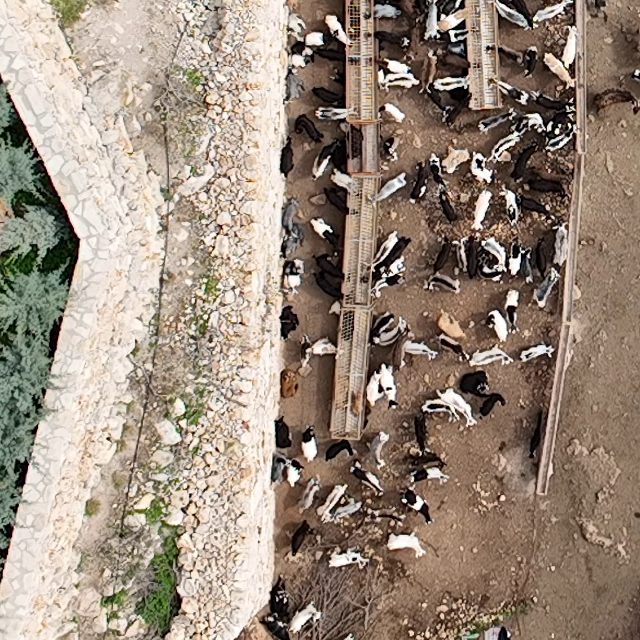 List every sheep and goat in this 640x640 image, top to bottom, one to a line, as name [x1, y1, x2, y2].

goat [286, 0, 306, 11]
goat [347, 0, 360, 38]
goat [365, 0, 401, 4]
goat [401, 0, 424, 24]
goat [414, 0, 429, 13]
goat [424, 0, 440, 40]
goat [439, 0, 476, 20]
goat [488, 0, 527, 27]
goat [508, 0, 539, 31]
goat [532, 0, 574, 21]
goat [588, 0, 611, 17]
goat [363, 5, 402, 20]
goat [438, 7, 479, 33]
goat [287, 13, 305, 33]
goat [324, 14, 353, 45]
goat [438, 26, 479, 42]
goat [561, 26, 579, 68]
goat [404, 28, 419, 63]
goat [305, 30, 338, 46]
goat [368, 31, 409, 47]
goat [290, 41, 313, 67]
goat [447, 43, 466, 54]
goat [485, 44, 523, 66]
goat [524, 46, 537, 79]
goat [314, 47, 354, 64]
goat [418, 48, 437, 94]
goat [436, 48, 482, 69]
goat [544, 53, 577, 89]
goat [369, 57, 410, 74]
goat [331, 69, 346, 84]
goat [632, 70, 639, 101]
goat [282, 73, 304, 105]
goat [379, 74, 420, 91]
goat [433, 74, 471, 90]
goat [488, 76, 529, 105]
goat [311, 86, 341, 103]
goat [427, 86, 450, 114]
goat [594, 88, 639, 115]
goat [530, 90, 577, 111]
goat [442, 92, 473, 131]
goat [377, 103, 406, 124]
goat [317, 104, 359, 120]
goat [547, 106, 574, 137]
goat [478, 108, 515, 134]
goat [295, 113, 324, 144]
goat [511, 113, 546, 136]
goat [545, 123, 578, 151]
goat [345, 124, 362, 159]
goat [489, 132, 522, 162]
goat [280, 136, 293, 178]
goat [385, 136, 398, 162]
goat [311, 138, 340, 179]
goat [332, 139, 349, 175]
goat [510, 143, 539, 181]
goat [442, 147, 469, 173]
goat [471, 151, 492, 183]
goat [429, 153, 446, 187]
goat [409, 160, 426, 205]
goat [331, 168, 358, 195]
goat [368, 170, 407, 204]
goat [529, 177, 565, 197]
goat [500, 185, 518, 226]
goat [323, 187, 359, 215]
goat [439, 188, 457, 222]
goat [469, 190, 492, 230]
goat [517, 192, 551, 218]
goat [283, 199, 299, 237]
goat [309, 218, 339, 247]
goat [552, 221, 568, 265]
goat [280, 231, 303, 259]
goat [362, 231, 397, 271]
goat [432, 235, 451, 272]
goat [467, 235, 480, 279]
goat [508, 236, 521, 276]
goat [362, 237, 411, 283]
goat [482, 237, 508, 272]
goat [536, 237, 548, 279]
goat [452, 240, 468, 272]
goat [519, 245, 534, 283]
goat [475, 247, 502, 282]
goat [313, 253, 350, 282]
goat [380, 254, 404, 278]
goat [288, 260, 304, 294]
goat [532, 268, 560, 309]
goat [315, 271, 351, 298]
goat [423, 273, 462, 293]
goat [369, 274, 404, 297]
goat [506, 290, 520, 334]
goat [279, 305, 300, 339]
goat [487, 309, 507, 342]
goat [371, 312, 394, 343]
goat [374, 318, 406, 346]
goat [390, 327, 412, 370]
goat [439, 333, 469, 361]
goat [299, 334, 312, 367]
goat [307, 337, 343, 359]
goat [404, 342, 438, 360]
goat [469, 344, 514, 367]
goat [520, 345, 554, 361]
goat [380, 364, 398, 410]
goat [281, 370, 298, 398]
goat [461, 371, 489, 397]
goat [367, 372, 381, 407]
goat [351, 382, 366, 416]
goat [436, 387, 477, 426]
goat [480, 393, 506, 416]
goat [423, 399, 460, 421]
goat [529, 410, 543, 459]
goat [275, 415, 292, 449]
goat [413, 415, 427, 454]
goat [303, 423, 318, 462]
goat [367, 432, 389, 470]
goat [325, 438, 358, 460]
goat [271, 452, 290, 485]
goat [413, 454, 446, 468]
goat [286, 459, 304, 487]
goat [349, 462, 385, 496]
goat [409, 468, 450, 484]
goat [299, 476, 321, 514]
goat [317, 484, 348, 518]
goat [401, 488, 435, 526]
goat [323, 501, 361, 523]
goat [365, 506, 406, 526]
goat [290, 520, 309, 556]
goat [389, 533, 426, 558]
goat [328, 549, 370, 567]
goat [269, 574, 289, 619]
goat [289, 604, 321, 632]
goat [261, 617, 290, 639]